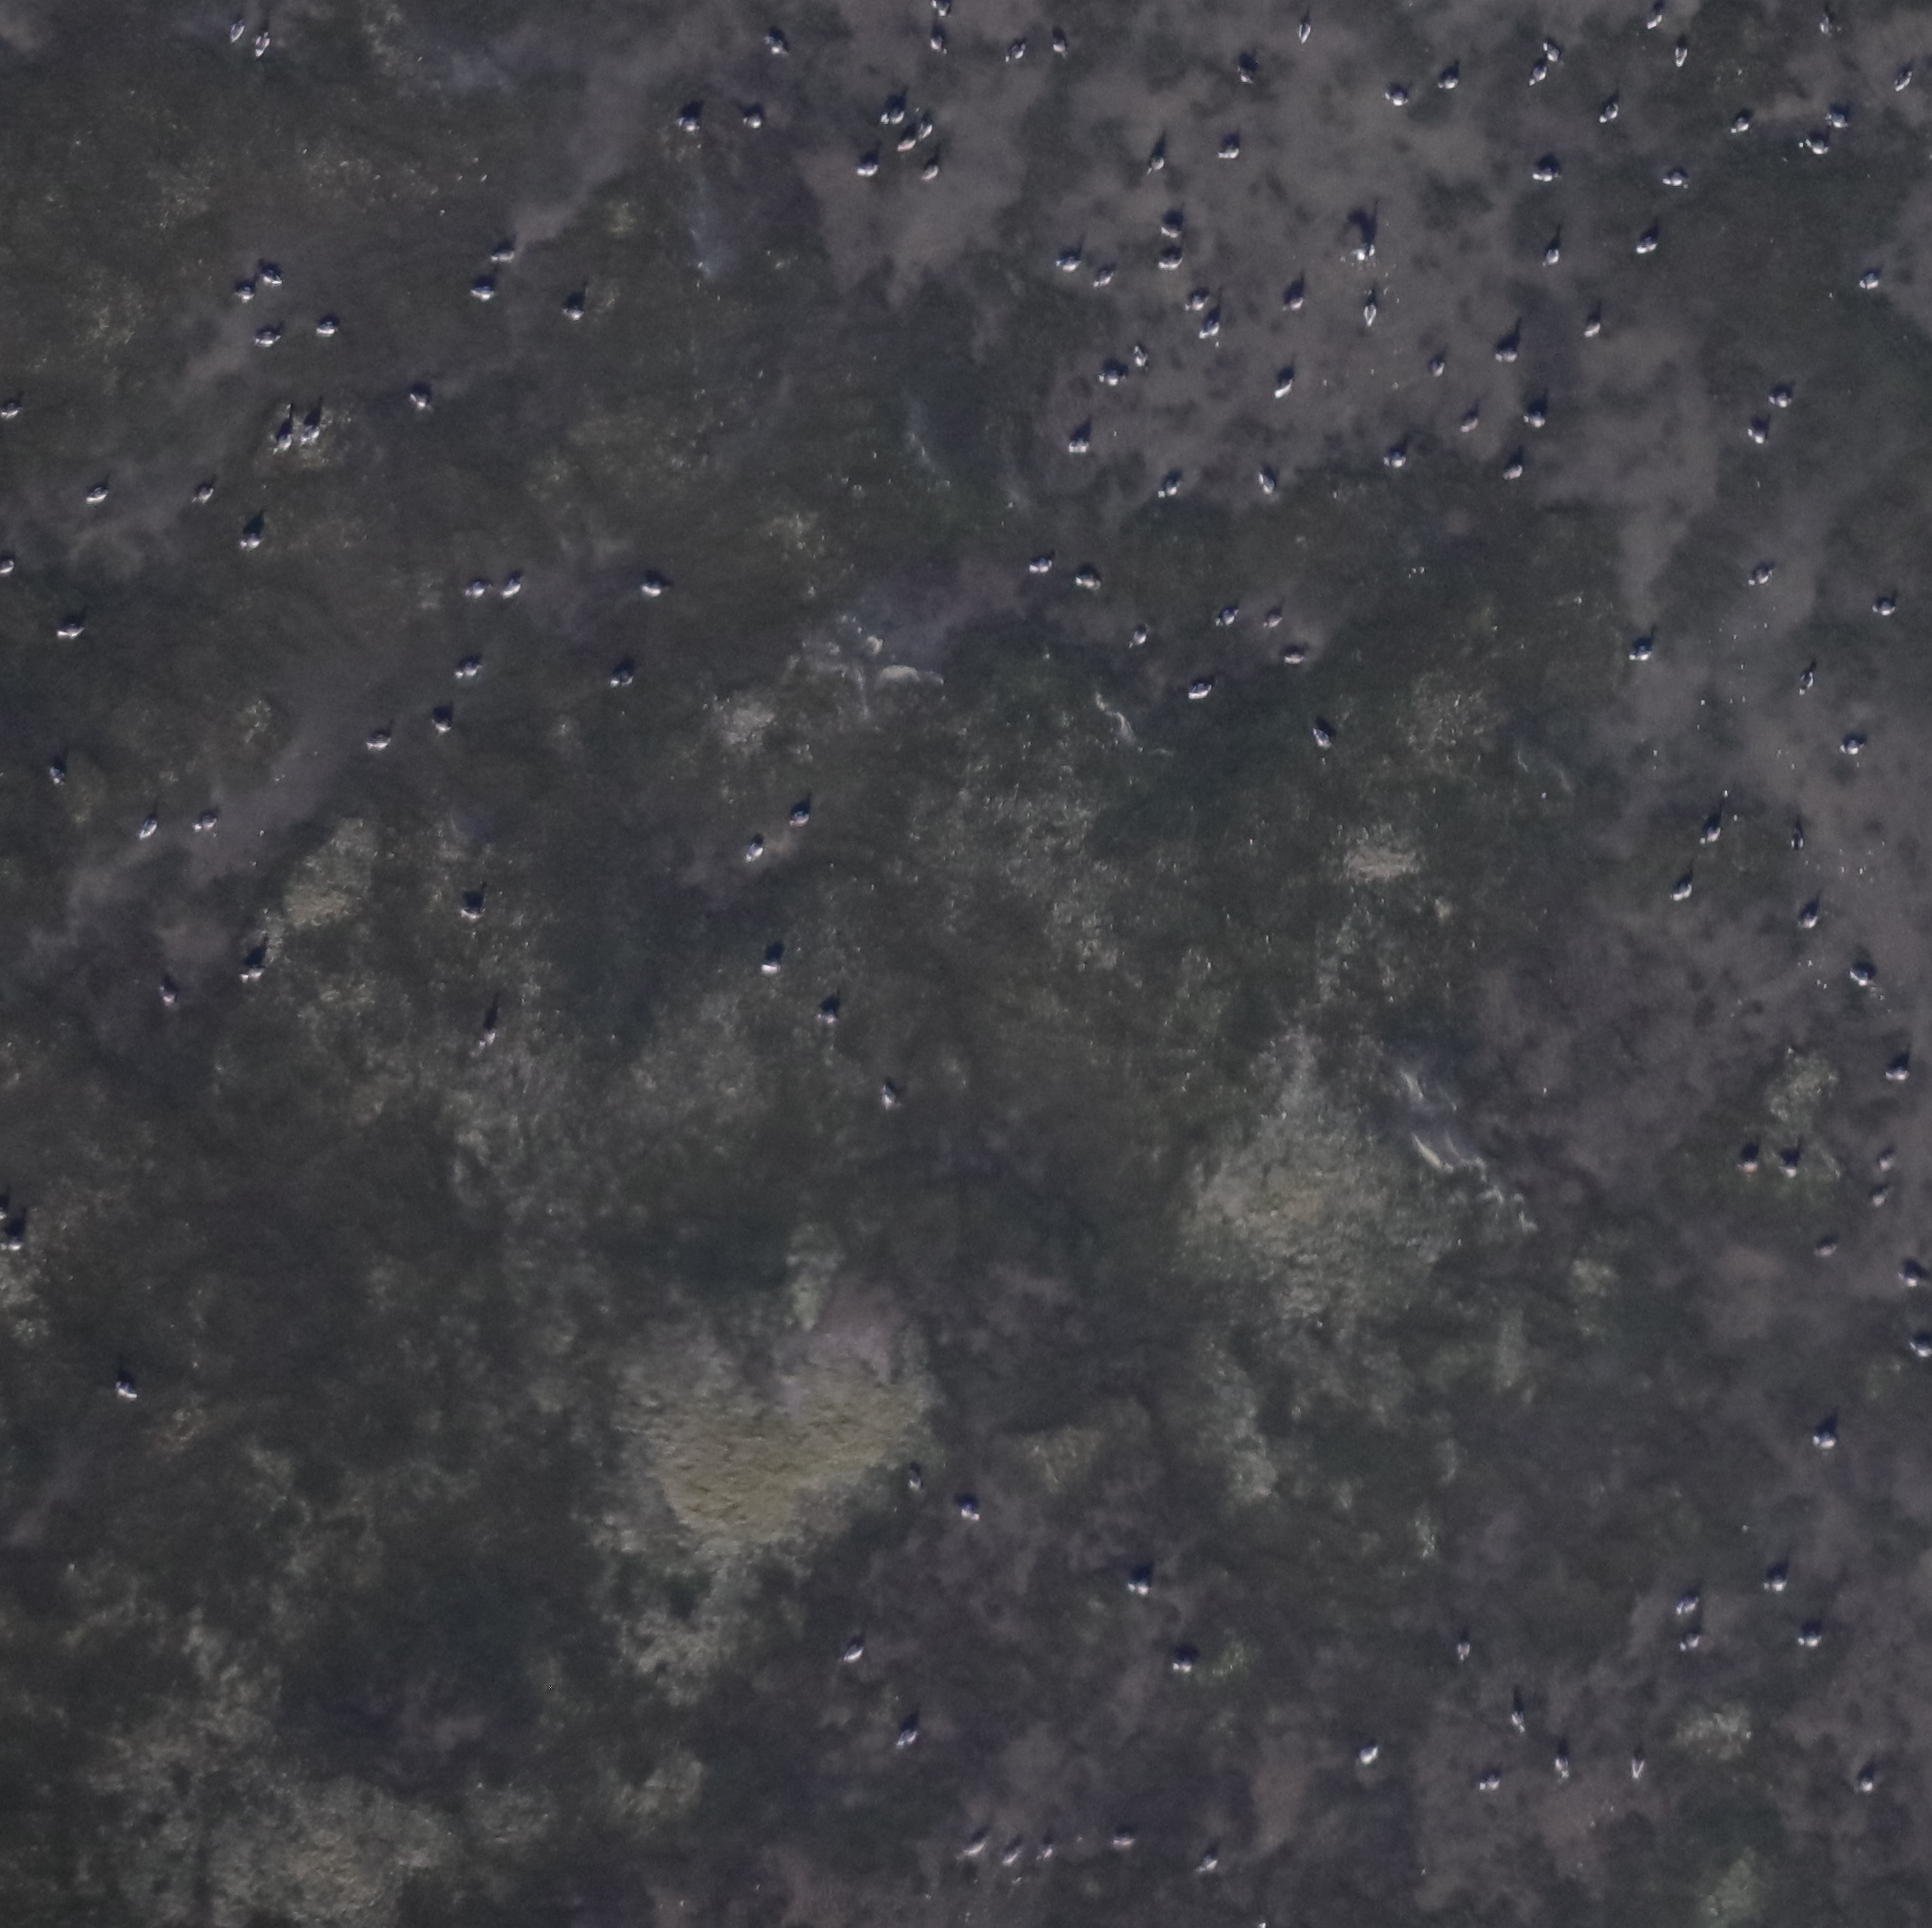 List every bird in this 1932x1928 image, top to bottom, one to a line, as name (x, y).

brant (945, 1)
brant (1652, 19)
brant (240, 29)
brant (1829, 33)
brant (1301, 36)
brant (1068, 40)
brant (938, 44)
brant (1555, 44)
brant (775, 45)
brant (266, 49)
brant (1018, 57)
brant (1686, 57)
brant (1530, 73)
brant (1248, 79)
brant (1446, 79)
brant (1905, 82)
brant (1401, 101)
brant (1613, 104)
brant (895, 112)
brant (1843, 113)
brant (1746, 121)
brant (693, 128)
brant (755, 128)
brant (938, 128)
brant (1822, 149)
brant (915, 150)
brant (1232, 154)
brant (1161, 163)
brant (868, 166)
brant (1684, 180)
brant (934, 181)
brant (1551, 185)
brant (1167, 228)
brant (1661, 243)
brant (1367, 253)
brant (510, 255)
brant (1075, 258)
brant (1169, 258)
brant (1556, 258)
brant (274, 268)
brant (1865, 282)
brant (1106, 286)
brant (1191, 294)
brant (251, 296)
brant (494, 296)
brant (1293, 303)
brant (583, 310)
brant (1372, 310)
brant (333, 327)
brant (1207, 332)
brant (1592, 335)
brant (279, 336)
brant (1148, 359)
brant (1512, 360)
brant (1457, 365)
brant (1111, 376)
brant (1288, 388)
brant (1789, 394)
brant (432, 397)
brant (14, 406)
brant (1480, 419)
brant (1535, 424)
brant (316, 432)
brant (1754, 432)
brant (281, 439)
brant (1077, 446)
brant (1391, 461)
brant (1515, 469)
brant (1269, 482)
brant (99, 484)
brant (218, 489)
brant (1176, 489)
brant (258, 541)
brant (4, 565)
brant (1046, 565)
brant (1092, 579)
brant (1764, 581)
brant (655, 582)
brant (518, 587)
brant (481, 597)
brant (1896, 600)
brant (1236, 617)
brant (1277, 623)
brant (74, 626)
brant (1651, 636)
brant (1144, 637)
brant (1298, 654)
brant (1808, 674)
brant (465, 676)
brant (629, 682)
brant (1202, 699)
brant (442, 723)
brant (1327, 731)
brant (378, 743)
brant (1854, 746)
brant (59, 773)
brant (798, 826)
brant (1803, 828)
brant (212, 829)
brant (148, 836)
brant (1709, 839)
brant (755, 862)
brant (1692, 893)
brant (478, 910)
brant (1811, 912)
brant (774, 967)
brant (1859, 972)
brant (256, 979)
brant (171, 1001)
brant (837, 1018)
brant (487, 1040)
brant (1902, 1078)
brant (891, 1092)
brant (1894, 1163)
brant (1752, 1166)
brant (1793, 1173)
brant (1875, 1206)
brant (12, 1244)
brant (1827, 1250)
brant (1918, 1280)
brant (1926, 1351)
brant (129, 1387)
brant (1827, 1444)
brant (910, 1483)
brant (967, 1513)
brant (1772, 1579)
brant (1138, 1587)
brant (1677, 1604)
brant (1815, 1639)
brant (1691, 1646)
brant (1464, 1649)
brant (852, 1653)
brant (1181, 1664)
brant (1524, 1722)
brant (901, 1738)
brant (1368, 1752)
brant (1647, 1765)
brant (1556, 1769)
brant (1496, 1775)
brant (1864, 1789)
brant (1127, 1839)
brant (974, 1840)
brant (1010, 1851)
brant (1045, 1854)
brant (1209, 1865)